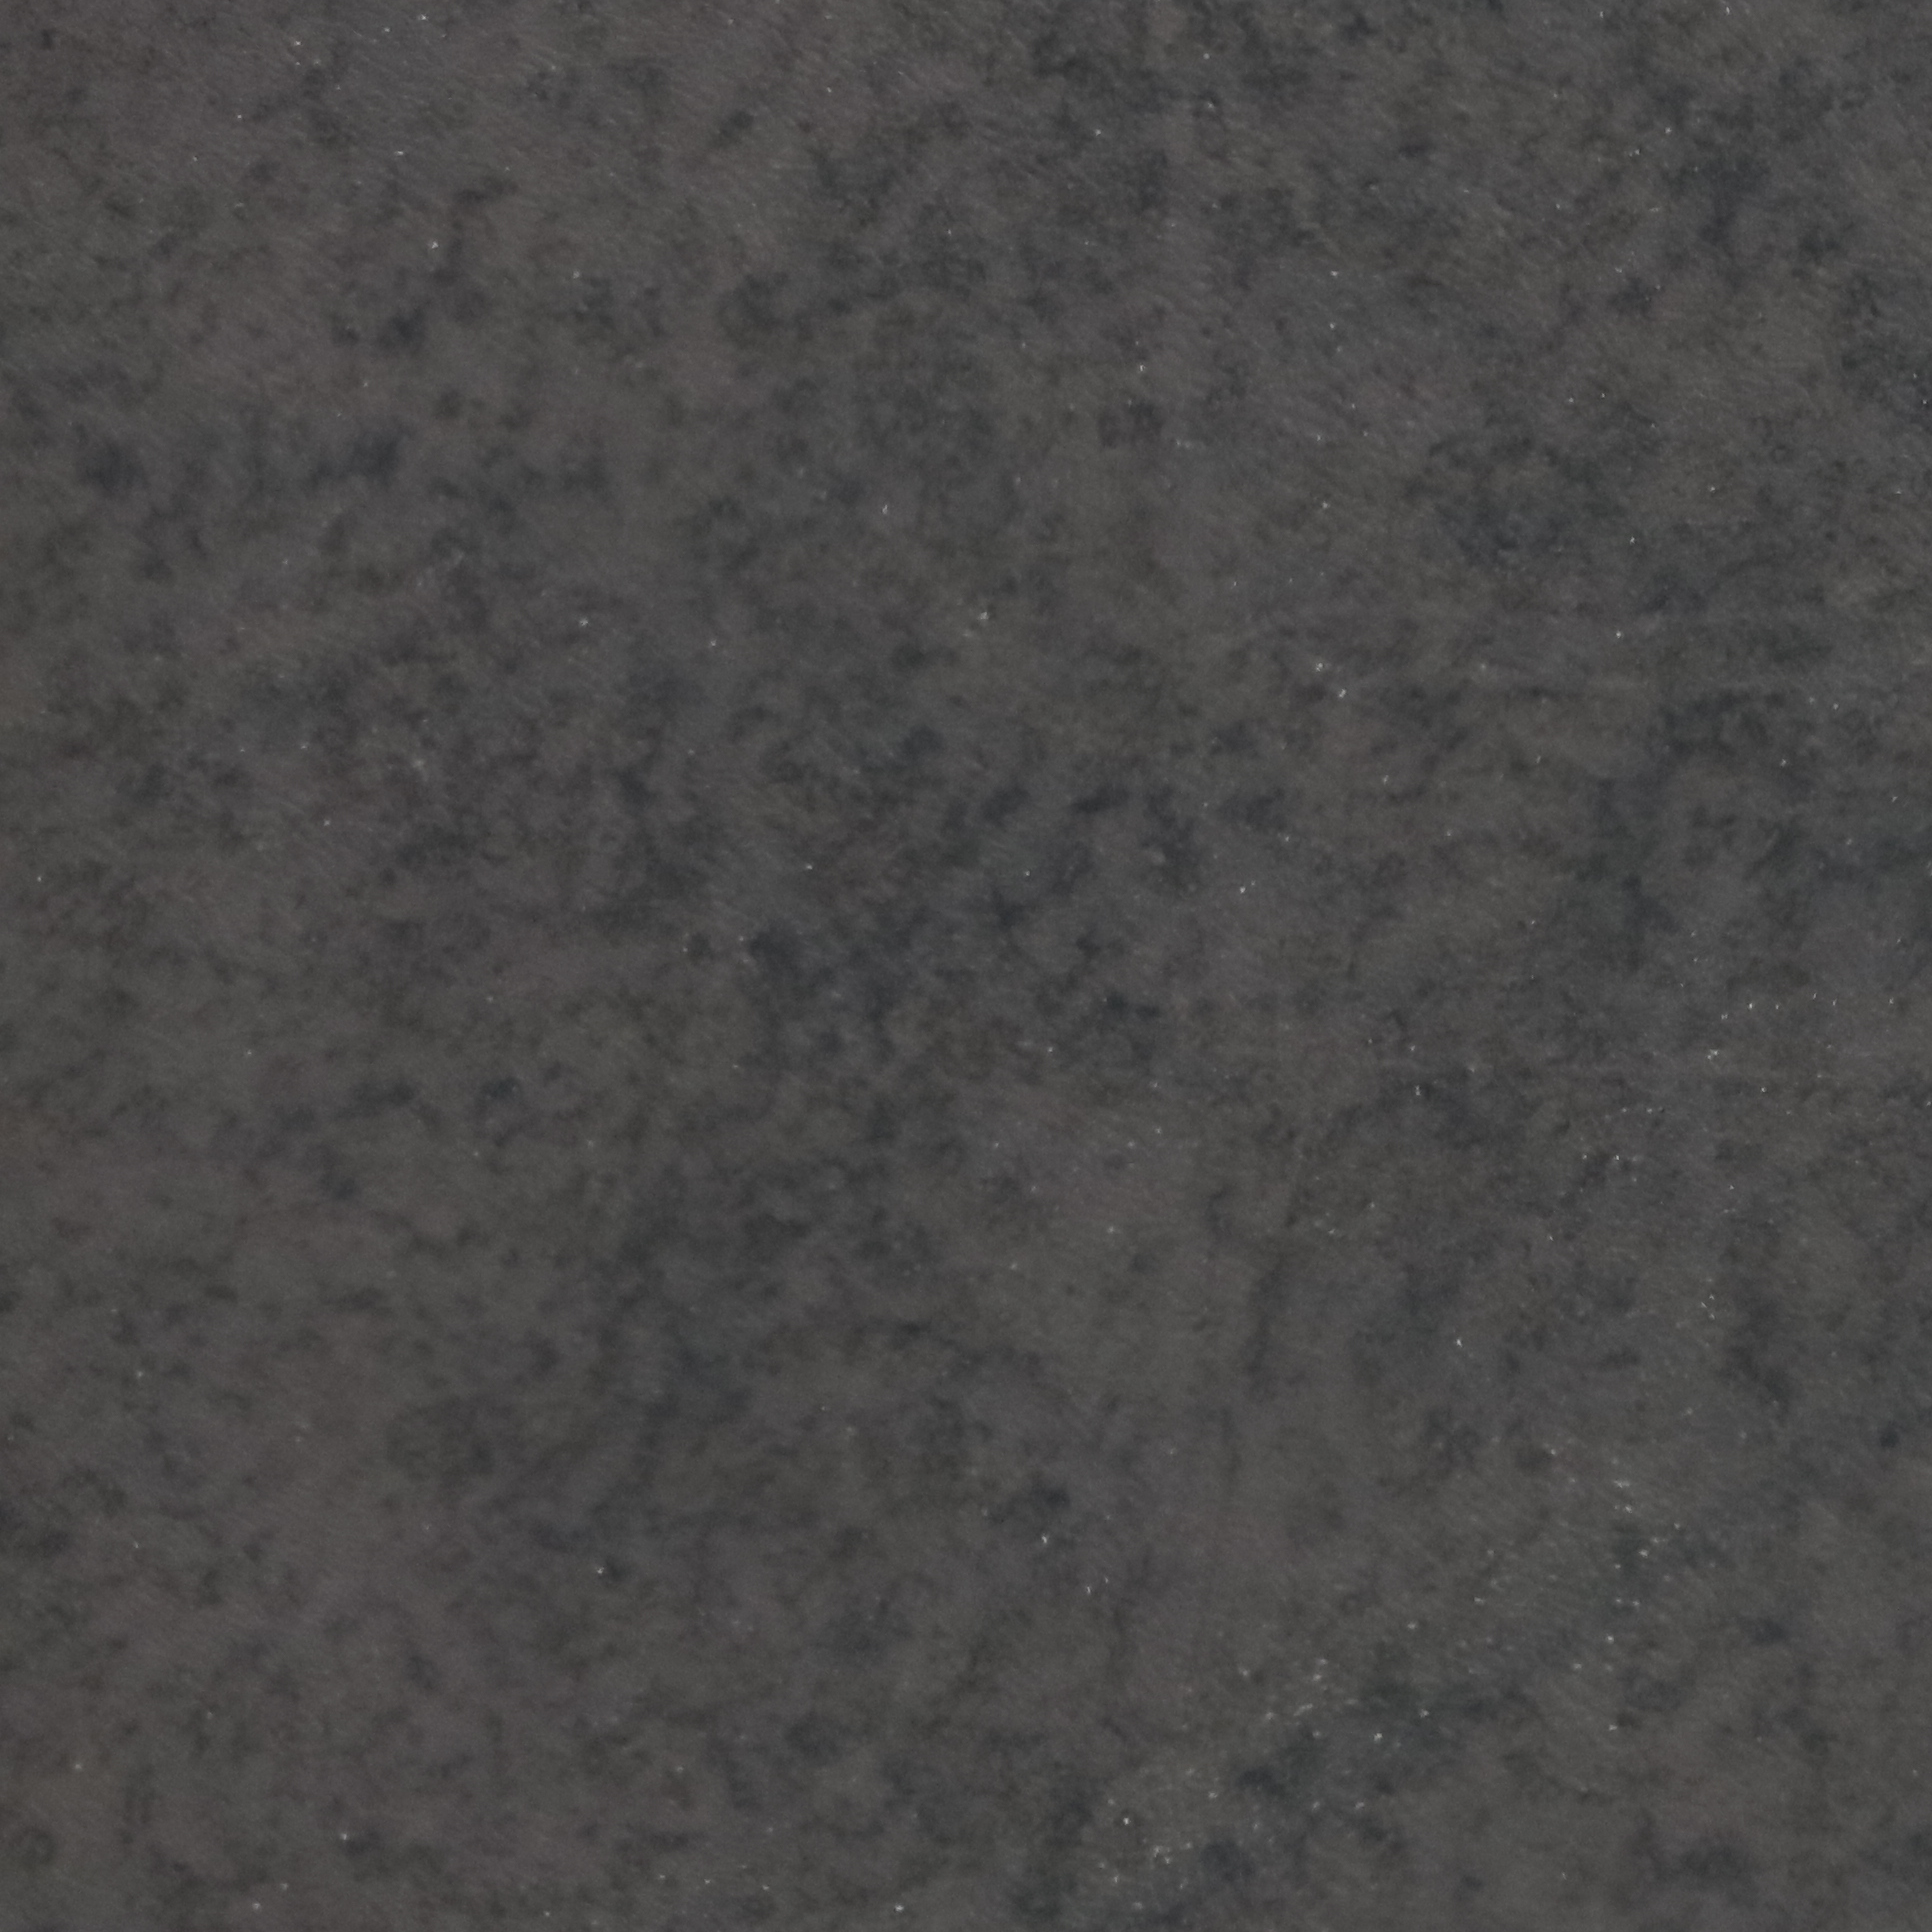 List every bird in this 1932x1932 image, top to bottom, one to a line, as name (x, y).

None